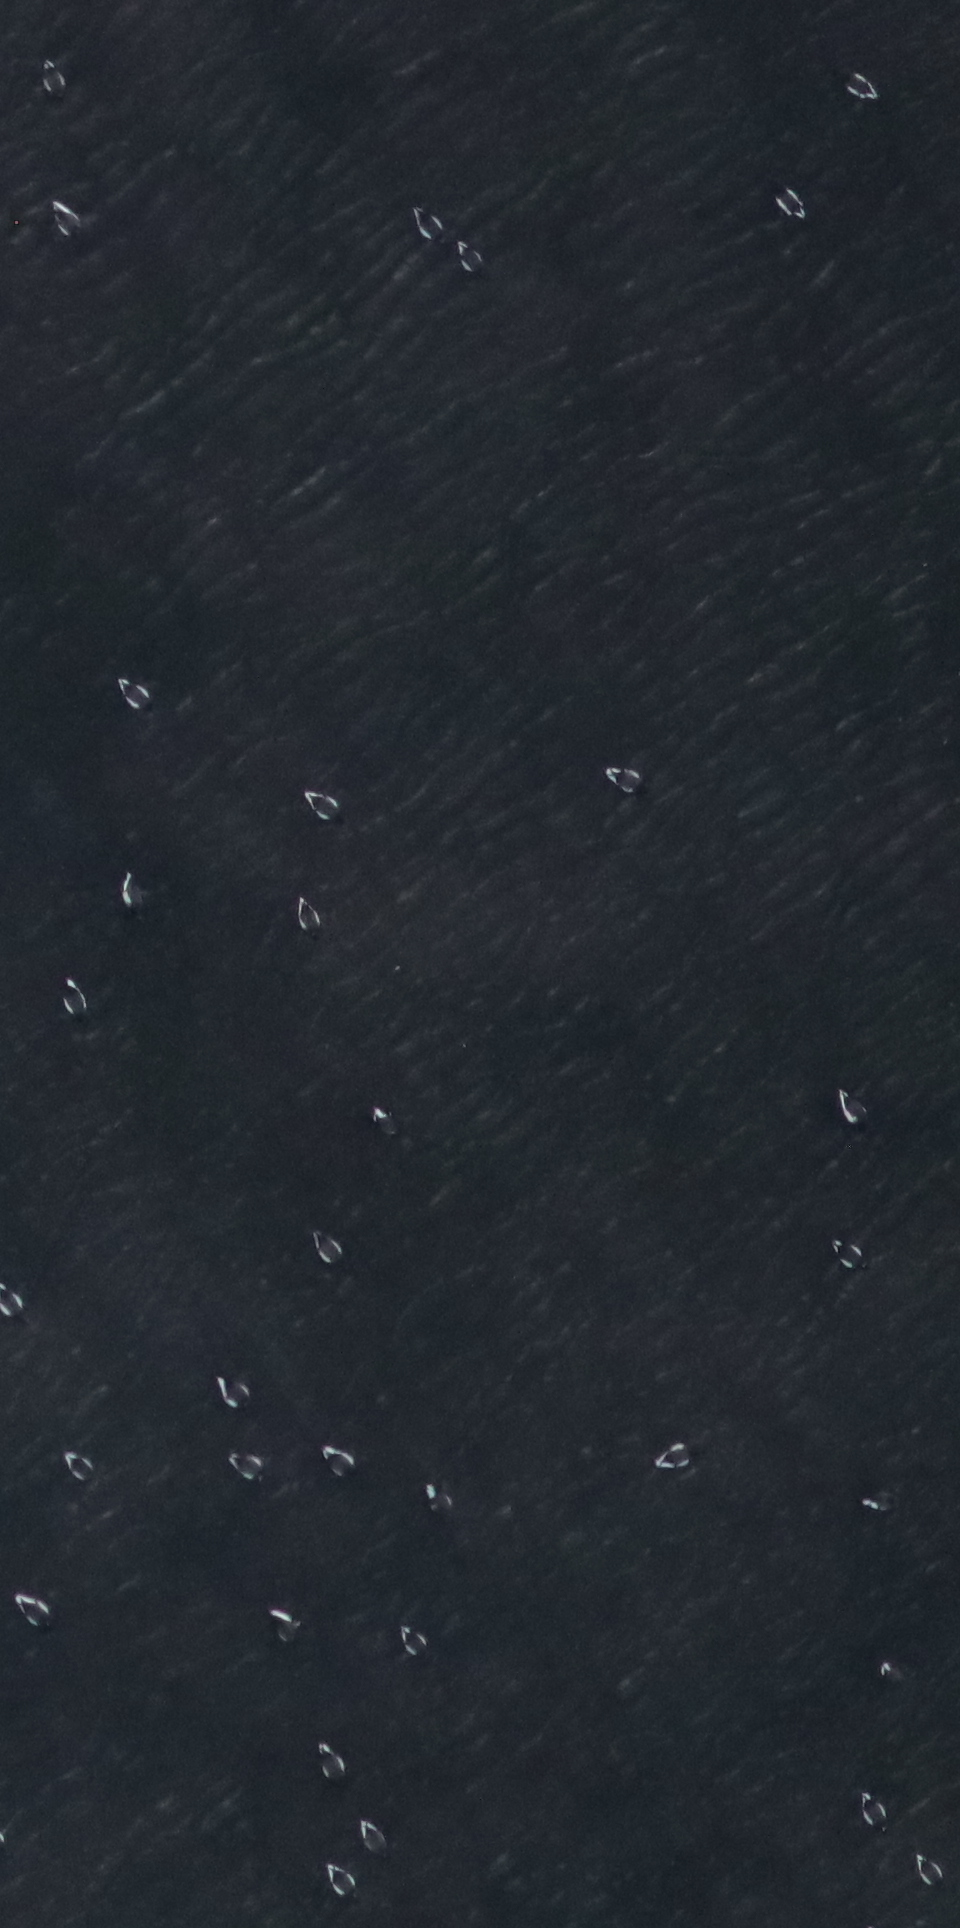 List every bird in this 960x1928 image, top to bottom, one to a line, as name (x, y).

brant (53, 80)
brant (858, 85)
brant (789, 202)
brant (68, 221)
brant (430, 228)
brant (470, 259)
brant (135, 695)
brant (626, 780)
brant (324, 806)
brant (130, 891)
brant (310, 917)
brant (76, 1000)
brant (854, 1107)
brant (384, 1118)
brant (327, 1249)
brant (849, 1256)
brant (10, 1301)
brant (235, 1393)
brant (678, 1456)
brant (341, 1463)
brant (80, 1467)
brant (247, 1467)
brant (884, 1498)
brant (440, 1503)
brant (35, 1613)
brant (289, 1628)
brant (413, 1641)
brant (891, 1673)
brant (331, 1764)
brant (874, 1812)
brant (377, 1841)
brant (929, 1870)
brant (342, 1881)